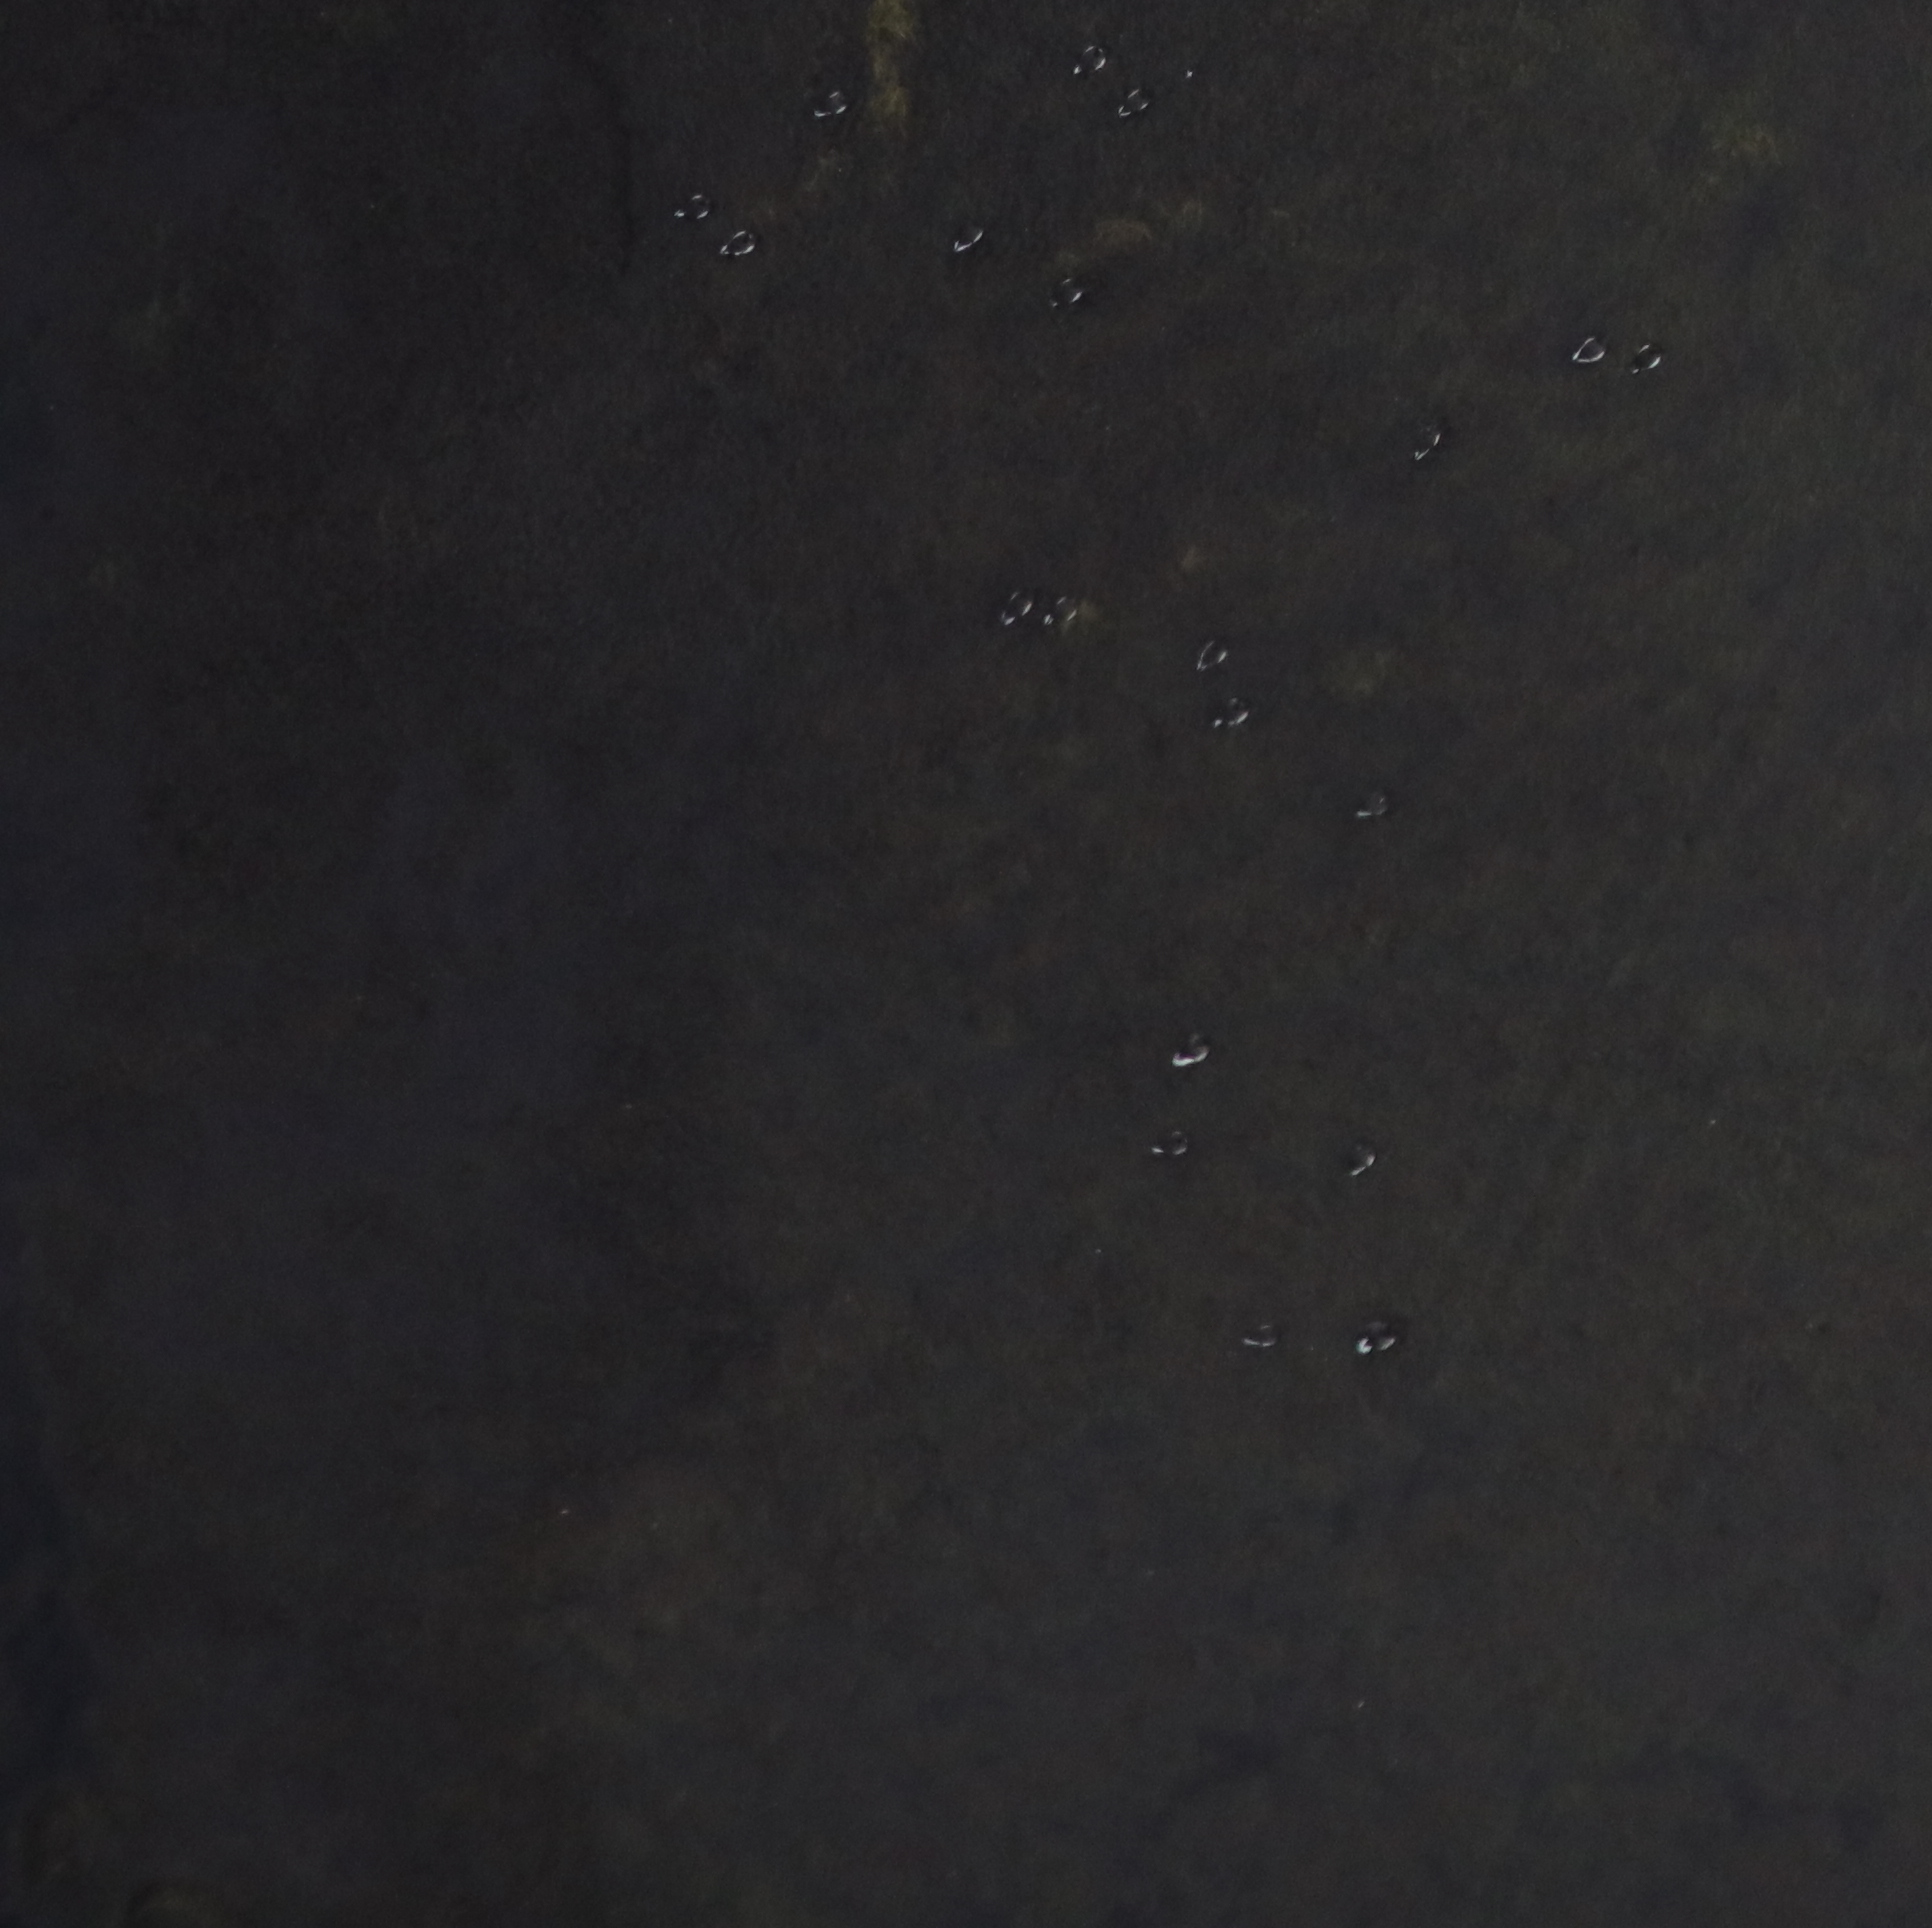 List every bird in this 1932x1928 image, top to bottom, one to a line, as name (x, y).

brant (1091, 62)
brant (834, 105)
brant (1134, 105)
brant (694, 209)
brant (972, 237)
brant (740, 242)
brant (1066, 295)
brant (1590, 349)
brant (1649, 357)
brant (1425, 440)
brant (1015, 607)
brant (1063, 611)
brant (1213, 656)
brant (1233, 715)
brant (1376, 804)
brant (1191, 1051)
brant (1172, 1142)
brant (1359, 1160)
brant (1261, 1337)
brant (1378, 1337)